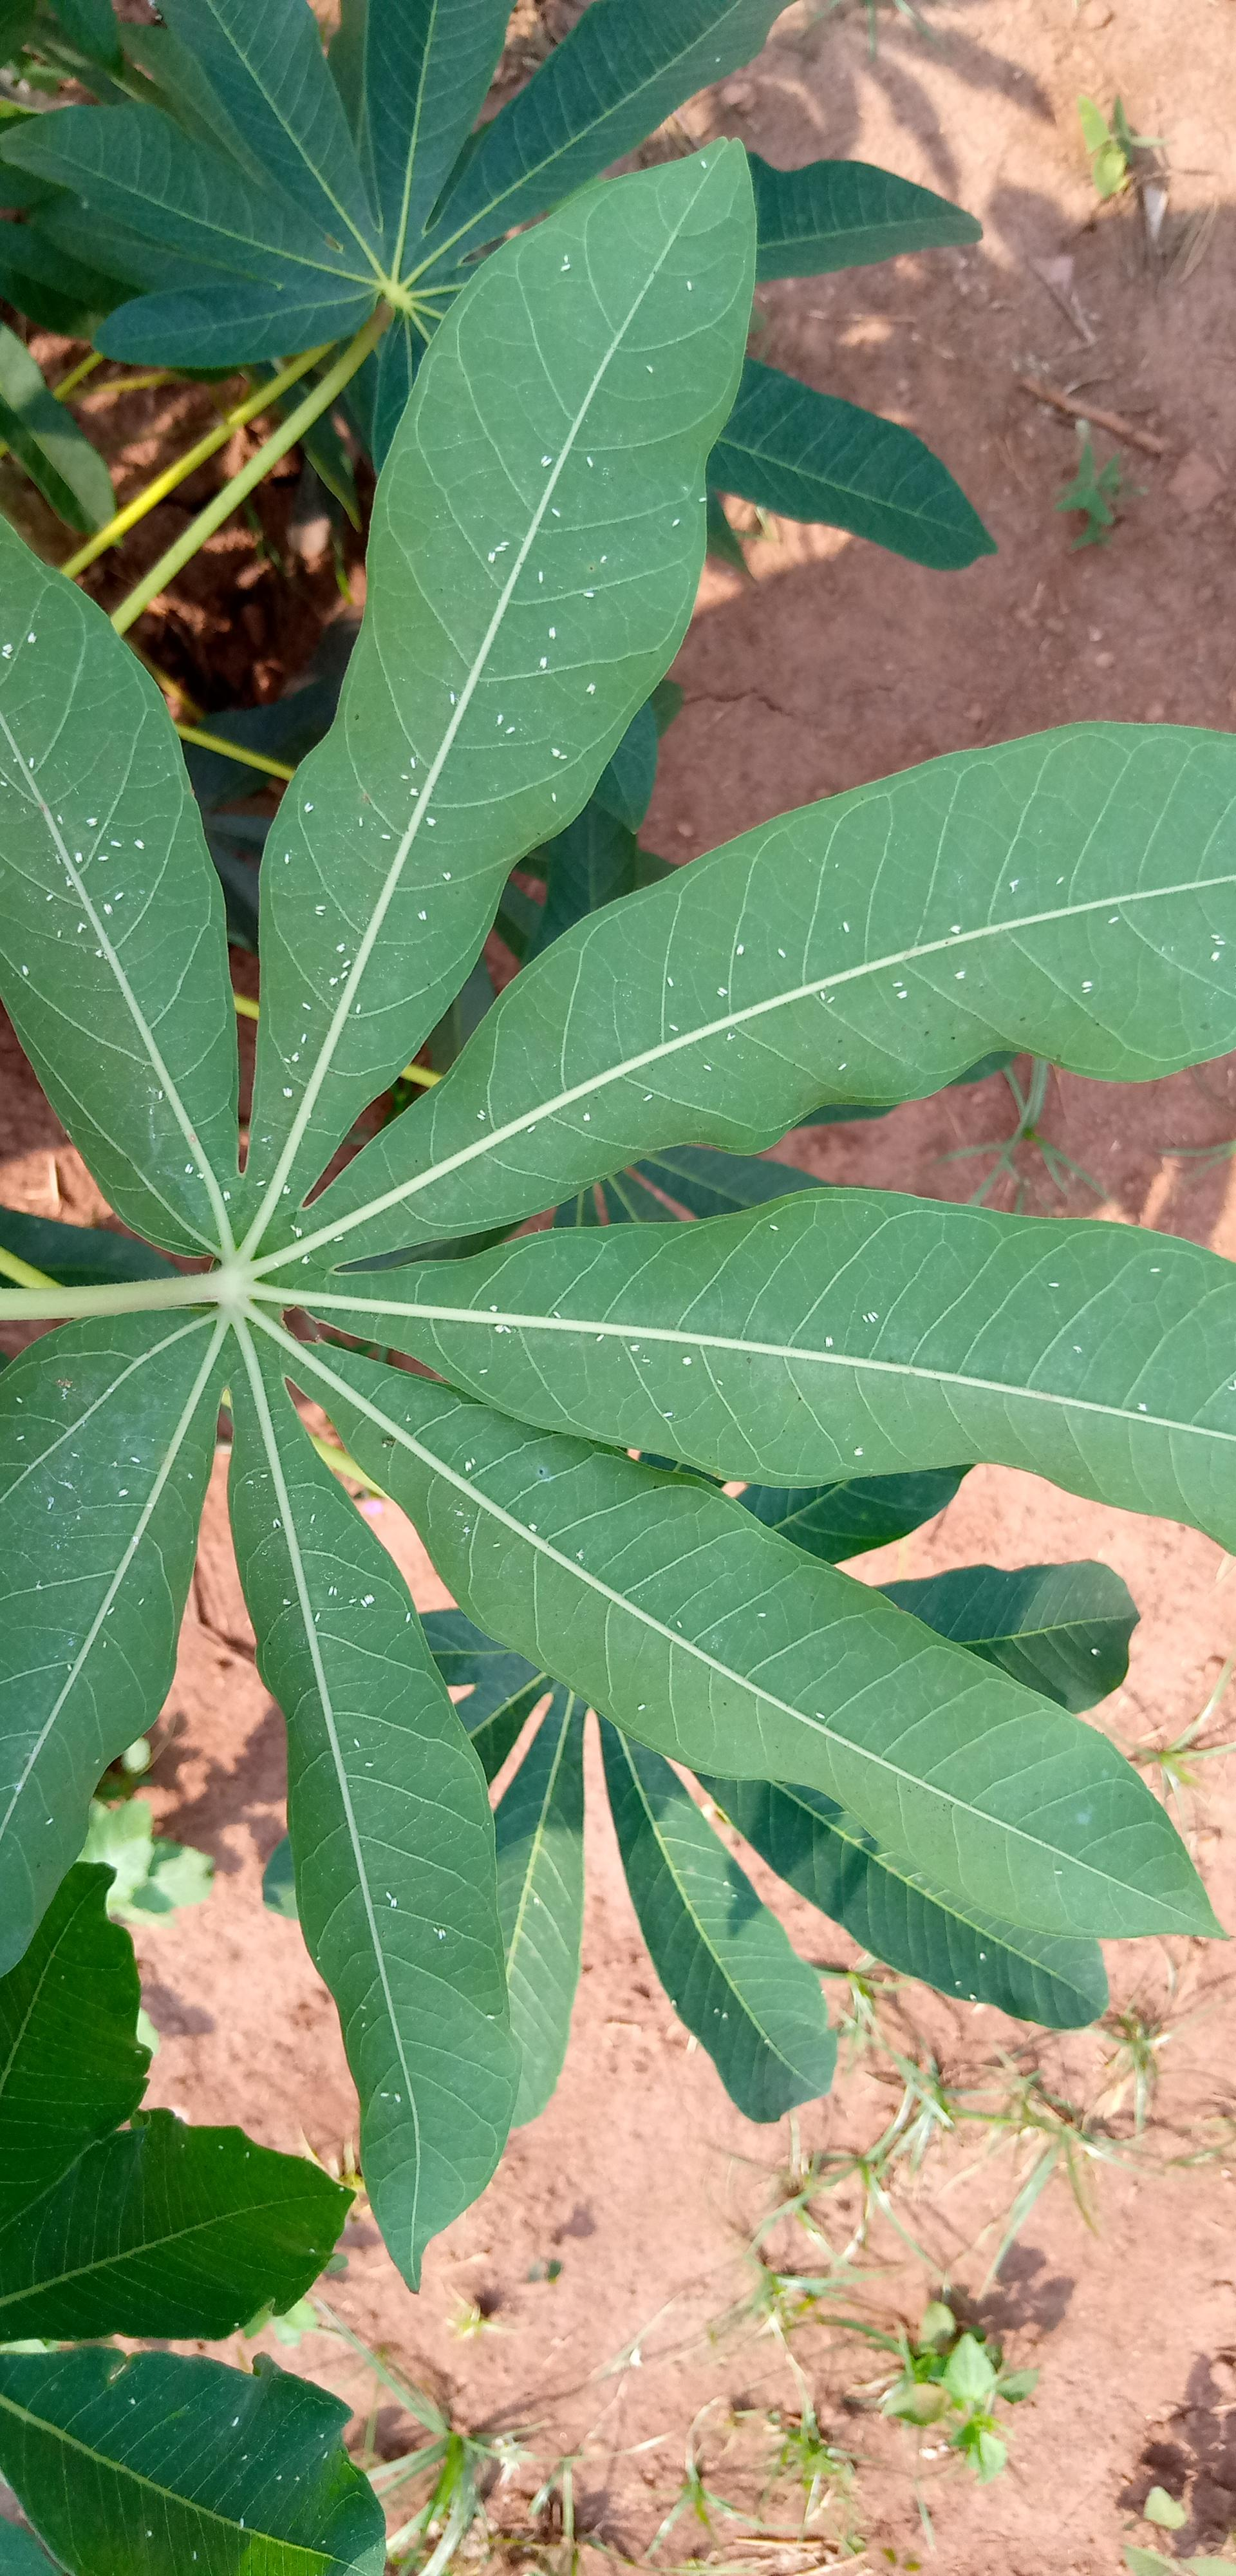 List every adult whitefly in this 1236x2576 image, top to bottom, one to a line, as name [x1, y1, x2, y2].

whitefly [715, 56, 722, 64]
whitefly [699, 160, 708, 171]
whitefly [561, 254, 570, 264]
whitefly [559, 263, 572, 272]
whitefly [686, 279, 693, 294]
whitefly [645, 363, 655, 375]
whitefly [539, 453, 553, 469]
whitefly [586, 455, 594, 468]
whitefly [697, 495, 708, 506]
whitefly [550, 507, 562, 518]
whitefly [670, 518, 681, 529]
whitefly [499, 541, 510, 546]
whitefly [494, 545, 507, 553]
whitefly [487, 551, 496, 564]
whitefly [599, 554, 608, 566]
whitefly [537, 569, 545, 585]
whitefly [583, 591, 595, 599]
whitefly [548, 625, 558, 640]
whitefly [26, 632, 37, 646]
whitefly [1, 642, 13, 652]
whitefly [1, 651, 13, 660]
whitefly [538, 656, 550, 670]
whitefly [585, 681, 597, 696]
whitefly [449, 690, 456, 706]
whitefly [496, 713, 504, 728]
whitefly [504, 726, 516, 735]
whitefly [550, 746, 559, 759]
whitefly [559, 754, 568, 761]
whitefly [28, 756, 35, 772]
whitefly [409, 756, 417, 770]
whitefly [12, 757, 21, 762]
whitefly [399, 773, 409, 781]
whitefly [1, 780, 8, 788]
whitefly [409, 786, 421, 799]
whitefly [550, 791, 559, 803]
whitefly [303, 801, 317, 816]
whitefly [55, 813, 64, 826]
whitefly [358, 815, 365, 829]
whitefly [85, 816, 99, 829]
whitefly [425, 816, 438, 829]
whitefly [379, 833, 392, 842]
whitefly [133, 837, 147, 852]
whitefly [109, 840, 122, 849]
whitefly [74, 851, 84, 864]
whitefly [283, 853, 291, 866]
whitefly [95, 855, 110, 862]
whitefly [441, 871, 453, 882]
whitefly [1055, 875, 1065, 885]
whitefly [1008, 878, 1020, 895]
whitefly [113, 891, 127, 902]
whitefly [44, 892, 57, 902]
whitefly [103, 903, 115, 916]
whitefly [314, 904, 328, 916]
whitefly [417, 909, 429, 923]
whitefly [1107, 916, 1121, 926]
whitefly [841, 920, 850, 934]
whitefly [75, 921, 88, 934]
whitefly [948, 925, 963, 934]
whitefly [55, 928, 64, 941]
whitefly [1210, 933, 1222, 940]
whitefly [1214, 940, 1227, 946]
whitefly [335, 942, 347, 954]
whitefly [735, 943, 745, 957]
whitefly [776, 947, 789, 960]
whitefly [94, 948, 104, 959]
whitefly [1210, 951, 1221, 963]
whitefly [341, 959, 352, 969]
whitefly [21, 964, 31, 977]
whitefly [951, 969, 966, 981]
whitefly [339, 970, 349, 981]
whitefly [328, 976, 339, 988]
whitefly [666, 976, 675, 988]
whitefly [1080, 980, 1094, 988]
whitefly [890, 981, 904, 987]
whitefly [716, 985, 730, 997]
whitefly [1081, 987, 1092, 995]
whitefly [819, 990, 825, 1001]
whitefly [894, 990, 910, 1000]
whitefly [826, 996, 836, 1004]
whitefly [301, 1001, 312, 1011]
whitefly [354, 1002, 362, 1016]
whitefly [668, 1023, 680, 1032]
whitefly [725, 1030, 737, 1041]
whitefly [301, 1032, 308, 1046]
whitefly [291, 1050, 299, 1065]
whitefly [282, 1057, 291, 1064]
whitefly [837, 1061, 848, 1072]
whitefly [701, 1063, 715, 1073]
whitefly [281, 1086, 295, 1099]
whitefly [157, 1090, 163, 1101]
whitefly [641, 1093, 655, 1103]
whitefly [474, 1109, 489, 1122]
whitefly [581, 1111, 592, 1124]
whitefly [527, 1124, 539, 1133]
whitefly [259, 1136, 274, 1146]
whitefly [183, 1162, 194, 1175]
whitefly [196, 1171, 208, 1180]
whitefly [255, 1177, 267, 1187]
whitefly [281, 1183, 292, 1197]
whitefly [221, 1189, 234, 1202]
whitefly [288, 1222, 295, 1232]
whitefly [768, 1224, 782, 1232]
whitefly [295, 1226, 303, 1238]
whitefly [333, 1236, 344, 1242]
whitefly [300, 1253, 312, 1265]
whitefly [1148, 1266, 1163, 1274]
whitefly [1046, 1280, 1060, 1289]
whitefly [488, 1303, 499, 1312]
whitefly [552, 1309, 563, 1319]
whitefly [867, 1311, 882, 1324]
whitefly [861, 1314, 870, 1323]
whitefly [494, 1324, 503, 1334]
whitefly [503, 1324, 513, 1336]
whitefly [595, 1332, 606, 1343]
whitefly [824, 1336, 836, 1349]
whitefly [630, 1343, 641, 1353]
whitefly [1071, 1343, 1085, 1355]
whitefly [681, 1356, 693, 1367]
whitefly [640, 1356, 651, 1365]
whitefly [478, 1368, 489, 1375]
whitefly [716, 1378, 724, 1387]
whitefly [14, 1396, 25, 1405]
whitefly [1135, 1400, 1148, 1412]
whitefly [662, 1410, 674, 1418]
whitefly [404, 1412, 411, 1423]
whitefly [14, 1435, 26, 1443]
whitefly [851, 1446, 865, 1457]
whitefly [129, 1454, 143, 1464]
whitefly [469, 1456, 478, 1466]
whitefly [464, 1460, 472, 1473]
whitefly [186, 1472, 195, 1482]
whitefly [258, 1472, 270, 1479]
whitefly [244, 1479, 256, 1486]
whitefly [56, 1480, 78, 1492]
whitefly [118, 1488, 131, 1497]
whitefly [45, 1493, 57, 1512]
whitefly [452, 1508, 465, 1517]
whitefly [308, 1512, 318, 1524]
whitefly [270, 1517, 283, 1529]
whitefly [527, 1522, 538, 1533]
whitefly [461, 1522, 471, 1537]
whitefly [491, 1541, 502, 1549]
whitefly [575, 1548, 588, 1563]
whitefly [326, 1584, 339, 1597]
whitefly [360, 1593, 378, 1609]
whitefly [348, 1595, 358, 1605]
whitefly [136, 1596, 148, 1607]
whitefly [281, 1597, 292, 1606]
whitefly [106, 1605, 117, 1616]
whitefly [405, 1610, 413, 1624]
whitefly [755, 1610, 769, 1620]
whitefly [314, 1611, 323, 1624]
whitefly [675, 1619, 684, 1630]
whitefly [101, 1638, 109, 1649]
whitefly [1090, 1645, 1102, 1658]
whitefly [66, 1662, 74, 1673]
whitefly [637, 1703, 646, 1712]
whitefly [814, 1710, 826, 1721]
whitefly [352, 1737, 361, 1749]
whitefly [363, 1761, 374, 1769]
whitefly [44, 1816, 55, 1826]
whitefly [1053, 1868, 1064, 1877]
whitefly [722, 1880, 730, 1887]
whitefly [384, 1890, 392, 1900]
whitefly [729, 1893, 739, 1900]
whitefly [532, 1896, 540, 1905]
whitefly [389, 1898, 400, 1909]
whitefly [432, 1926, 438, 1933]
whitefly [442, 1927, 448, 1938]
whitefly [978, 1951, 988, 1962]
whitefly [59, 1974, 67, 1982]
whitefly [953, 1979, 963, 1987]
whitefly [968, 1993, 978, 2002]
whitefly [670, 1997, 680, 2007]
whitefly [712, 2006, 722, 2015]
whitefly [721, 2011, 729, 2020]
whitefly [486, 2013, 498, 2020]
whitefly [360, 2022, 367, 2029]
whitefly [763, 2038, 771, 2046]
whitefly [133, 2048, 143, 2056]
whitefly [379, 2090, 389, 2098]
whitefly [393, 2092, 403, 2105]
whitefly [216, 2143, 224, 2151]
whitefly [244, 2149, 252, 2160]
whitefly [337, 2185, 348, 2193]
whitefly [308, 2246, 316, 2255]
whitefly [231, 2321, 241, 2328]
whitefly [127, 2396, 138, 2407]
whitefly [231, 2414, 239, 2430]
whitefly [317, 2430, 325, 2439]
whitefly [322, 2449, 329, 2459]
whitefly [239, 2451, 248, 2461]
whitefly [274, 2473, 283, 2483]
whitefly [294, 2475, 304, 2482]
whitefly [239, 2516, 247, 2529]
whitefly [145, 2528, 155, 2538]
whitefly [319, 2539, 330, 2546]
whitefly [192, 2548, 198, 2561]